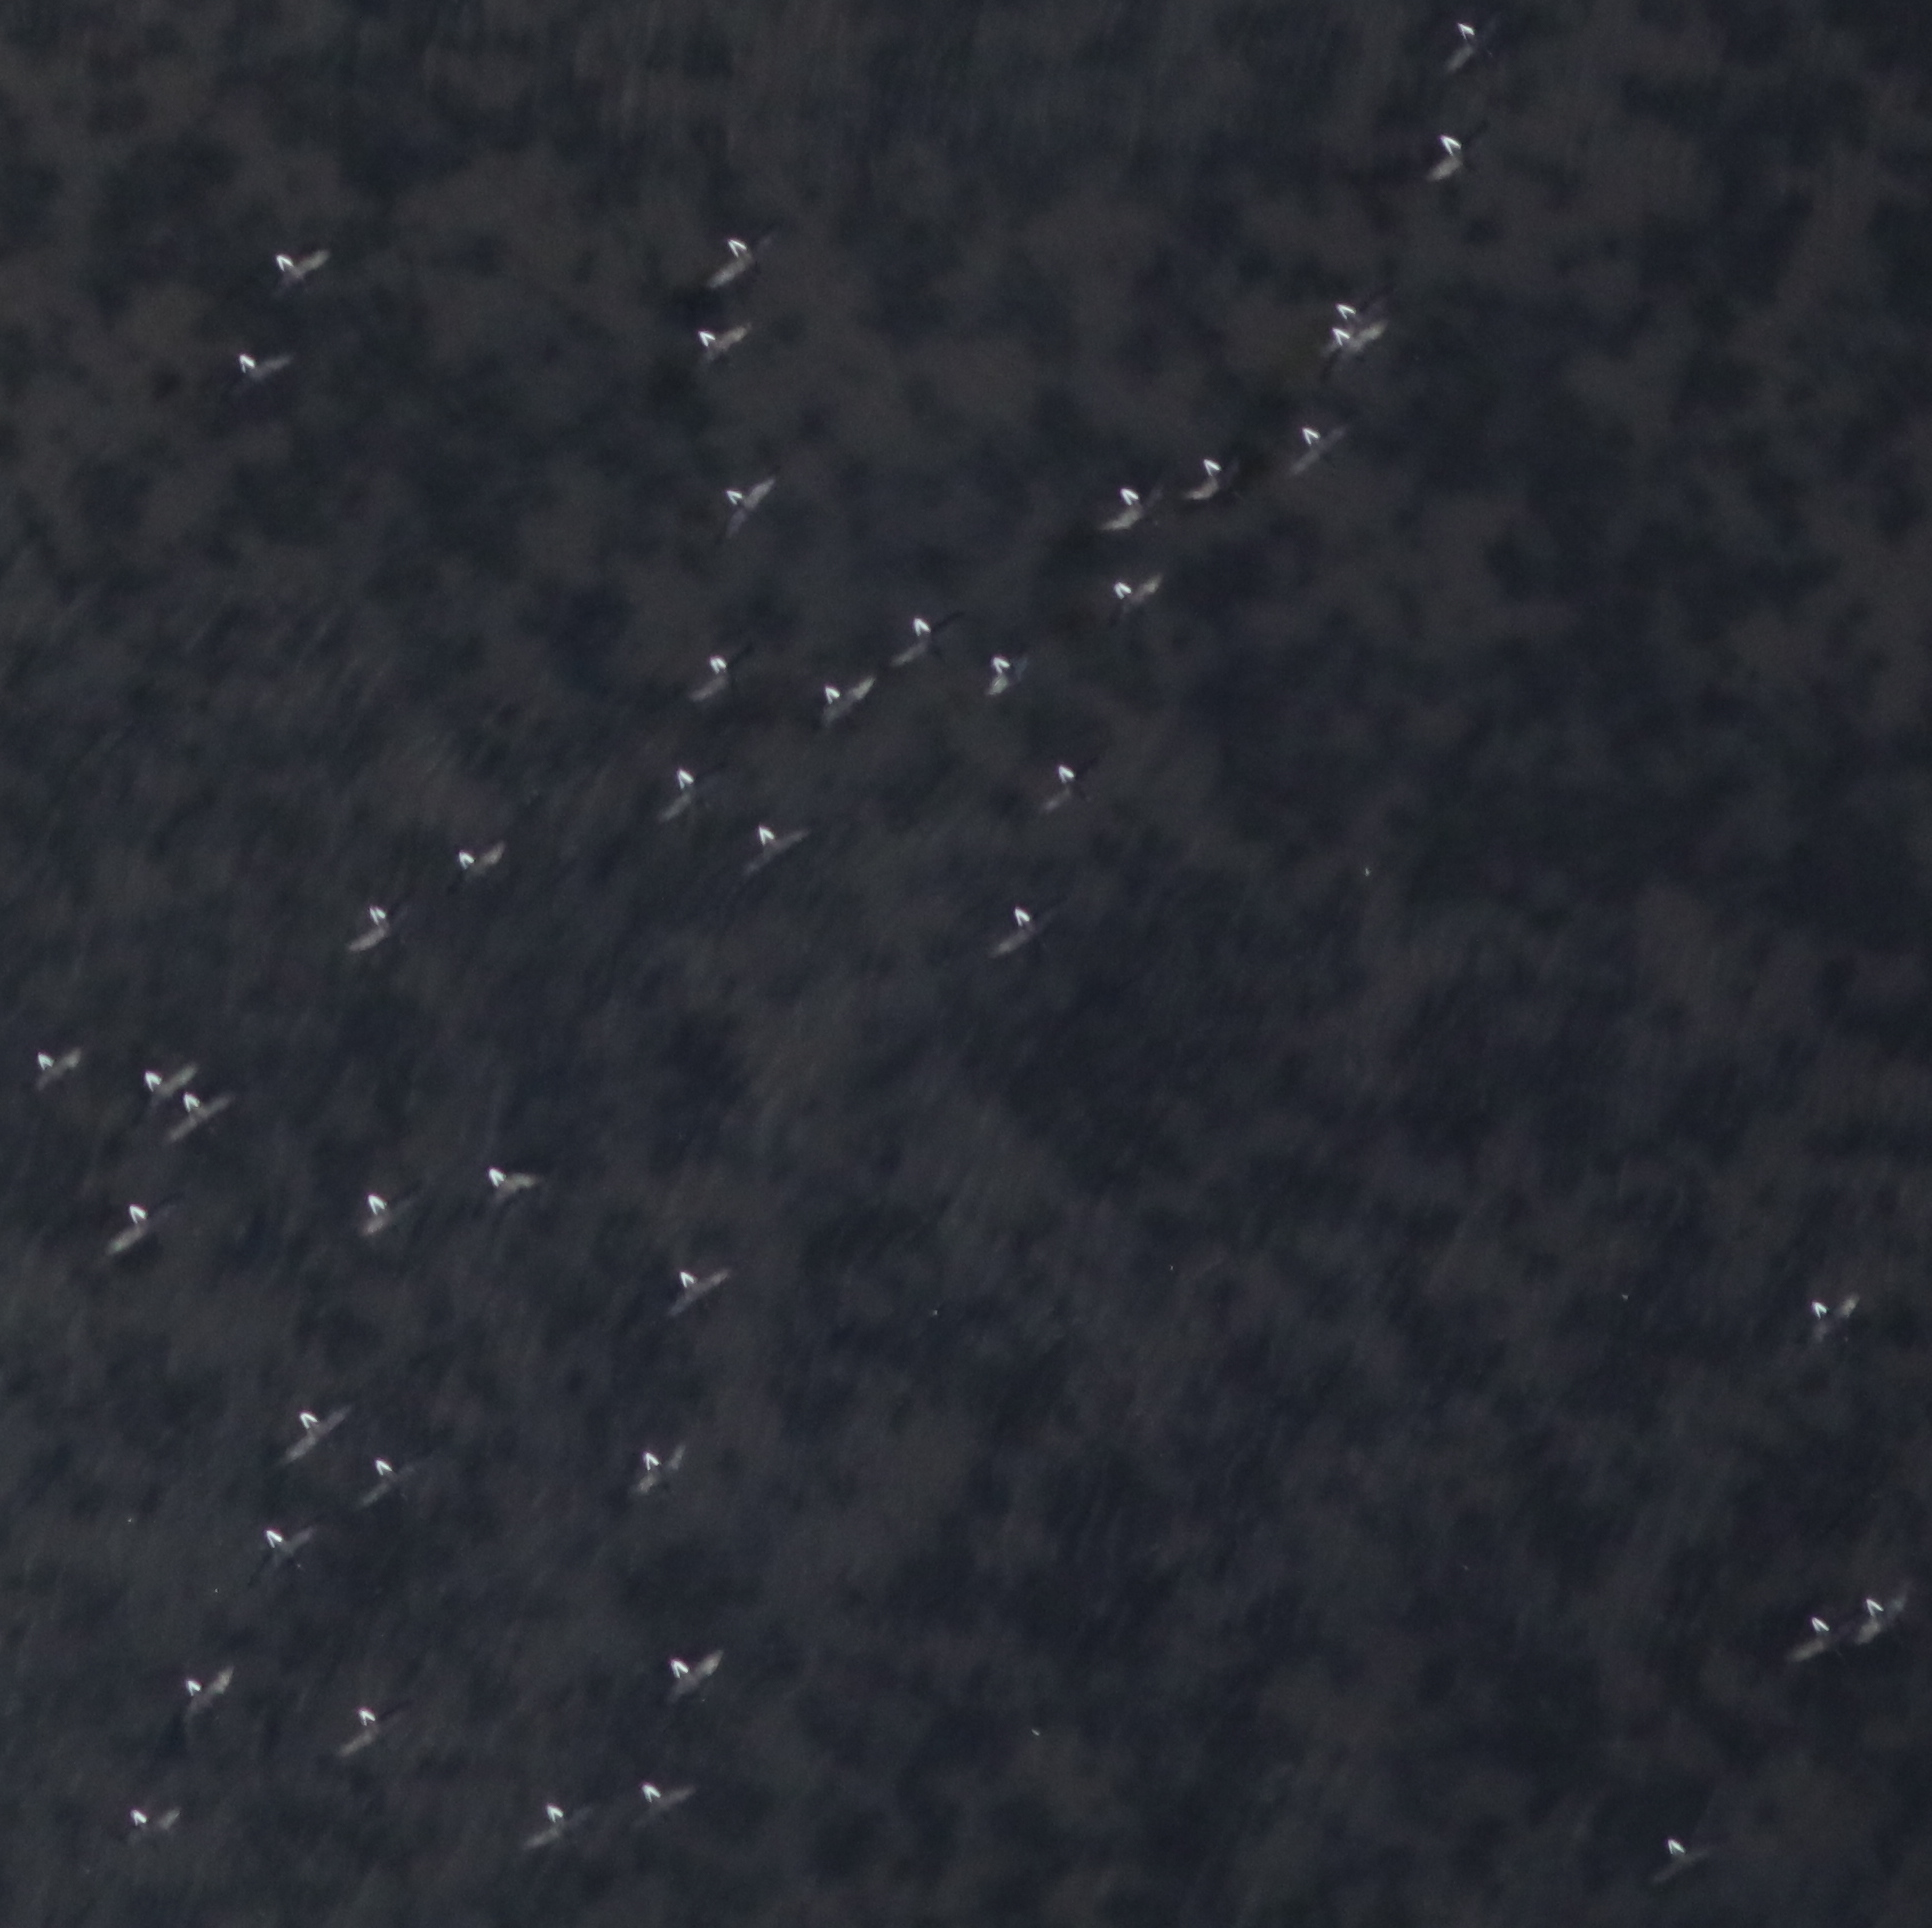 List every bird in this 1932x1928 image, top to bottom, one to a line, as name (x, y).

brant (1464, 50)
brant (1455, 160)
brant (747, 260)
brant (301, 262)
brant (1355, 330)
brant (714, 339)
brant (252, 375)
brant (1328, 443)
brant (1220, 478)
brant (753, 509)
brant (1128, 515)
brant (1143, 599)
brant (920, 632)
brant (717, 674)
brant (1005, 678)
brant (840, 704)
brant (1069, 786)
brant (687, 790)
brant (774, 851)
brant (483, 857)
brant (1029, 920)
brant (388, 932)
brant (66, 1069)
brant (160, 1091)
brant (204, 1120)
brant (507, 1193)
brant (393, 1220)
brant (144, 1230)
brant (694, 1293)
brant (1829, 1323)
brant (313, 1431)
brant (655, 1466)
brant (386, 1480)
brant (281, 1546)
brant (1884, 1616)
brant (1830, 1638)
brant (681, 1685)
brant (198, 1703)
brant (368, 1732)
brant (656, 1805)
brant (565, 1823)
brant (149, 1826)
brant (1679, 1859)